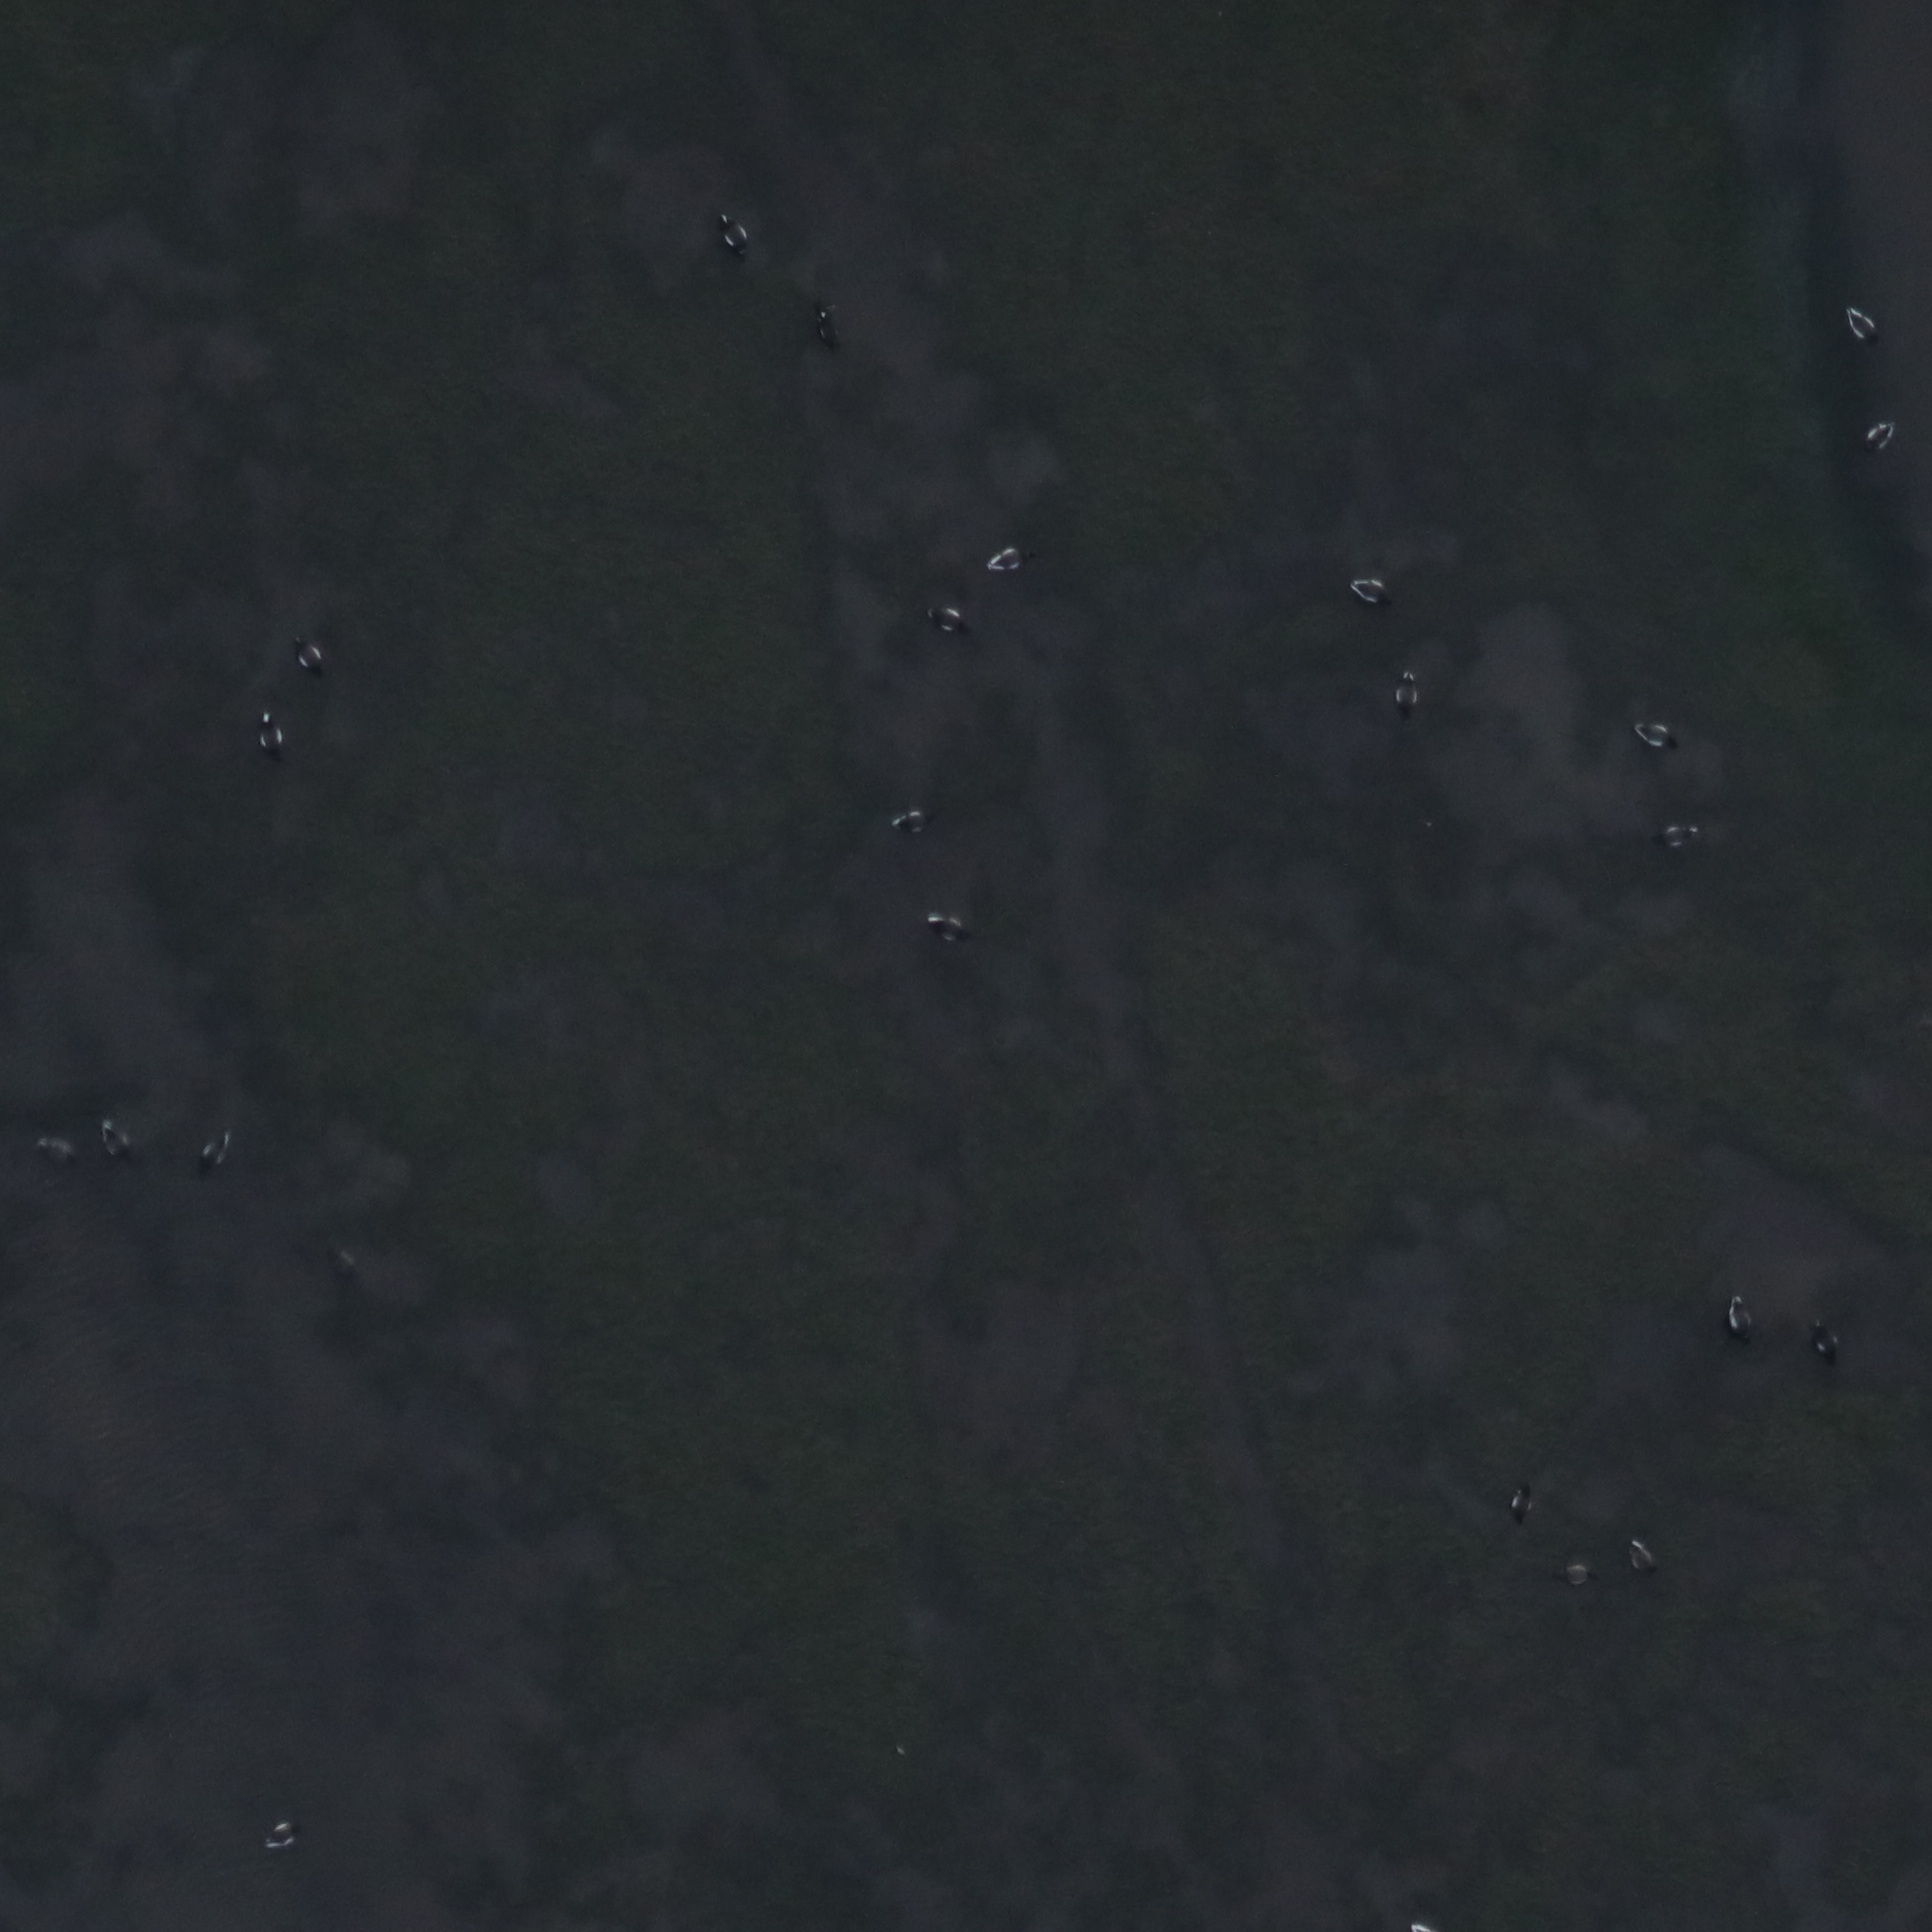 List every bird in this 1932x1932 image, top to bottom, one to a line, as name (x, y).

brant (734, 234)
brant (1861, 325)
brant (1879, 437)
brant (1011, 559)
brant (1371, 590)
brant (947, 618)
brant (309, 657)
brant (1406, 693)
brant (271, 734)
brant (1654, 735)
brant (914, 821)
brant (1676, 835)
brant (949, 928)
brant (111, 1143)
brant (58, 1151)
brant (215, 1153)
brant (343, 1262)
brant (1740, 1316)
brant (1820, 1336)
brant (1522, 1504)
brant (1640, 1556)
brant (1577, 1574)
brant (281, 1836)